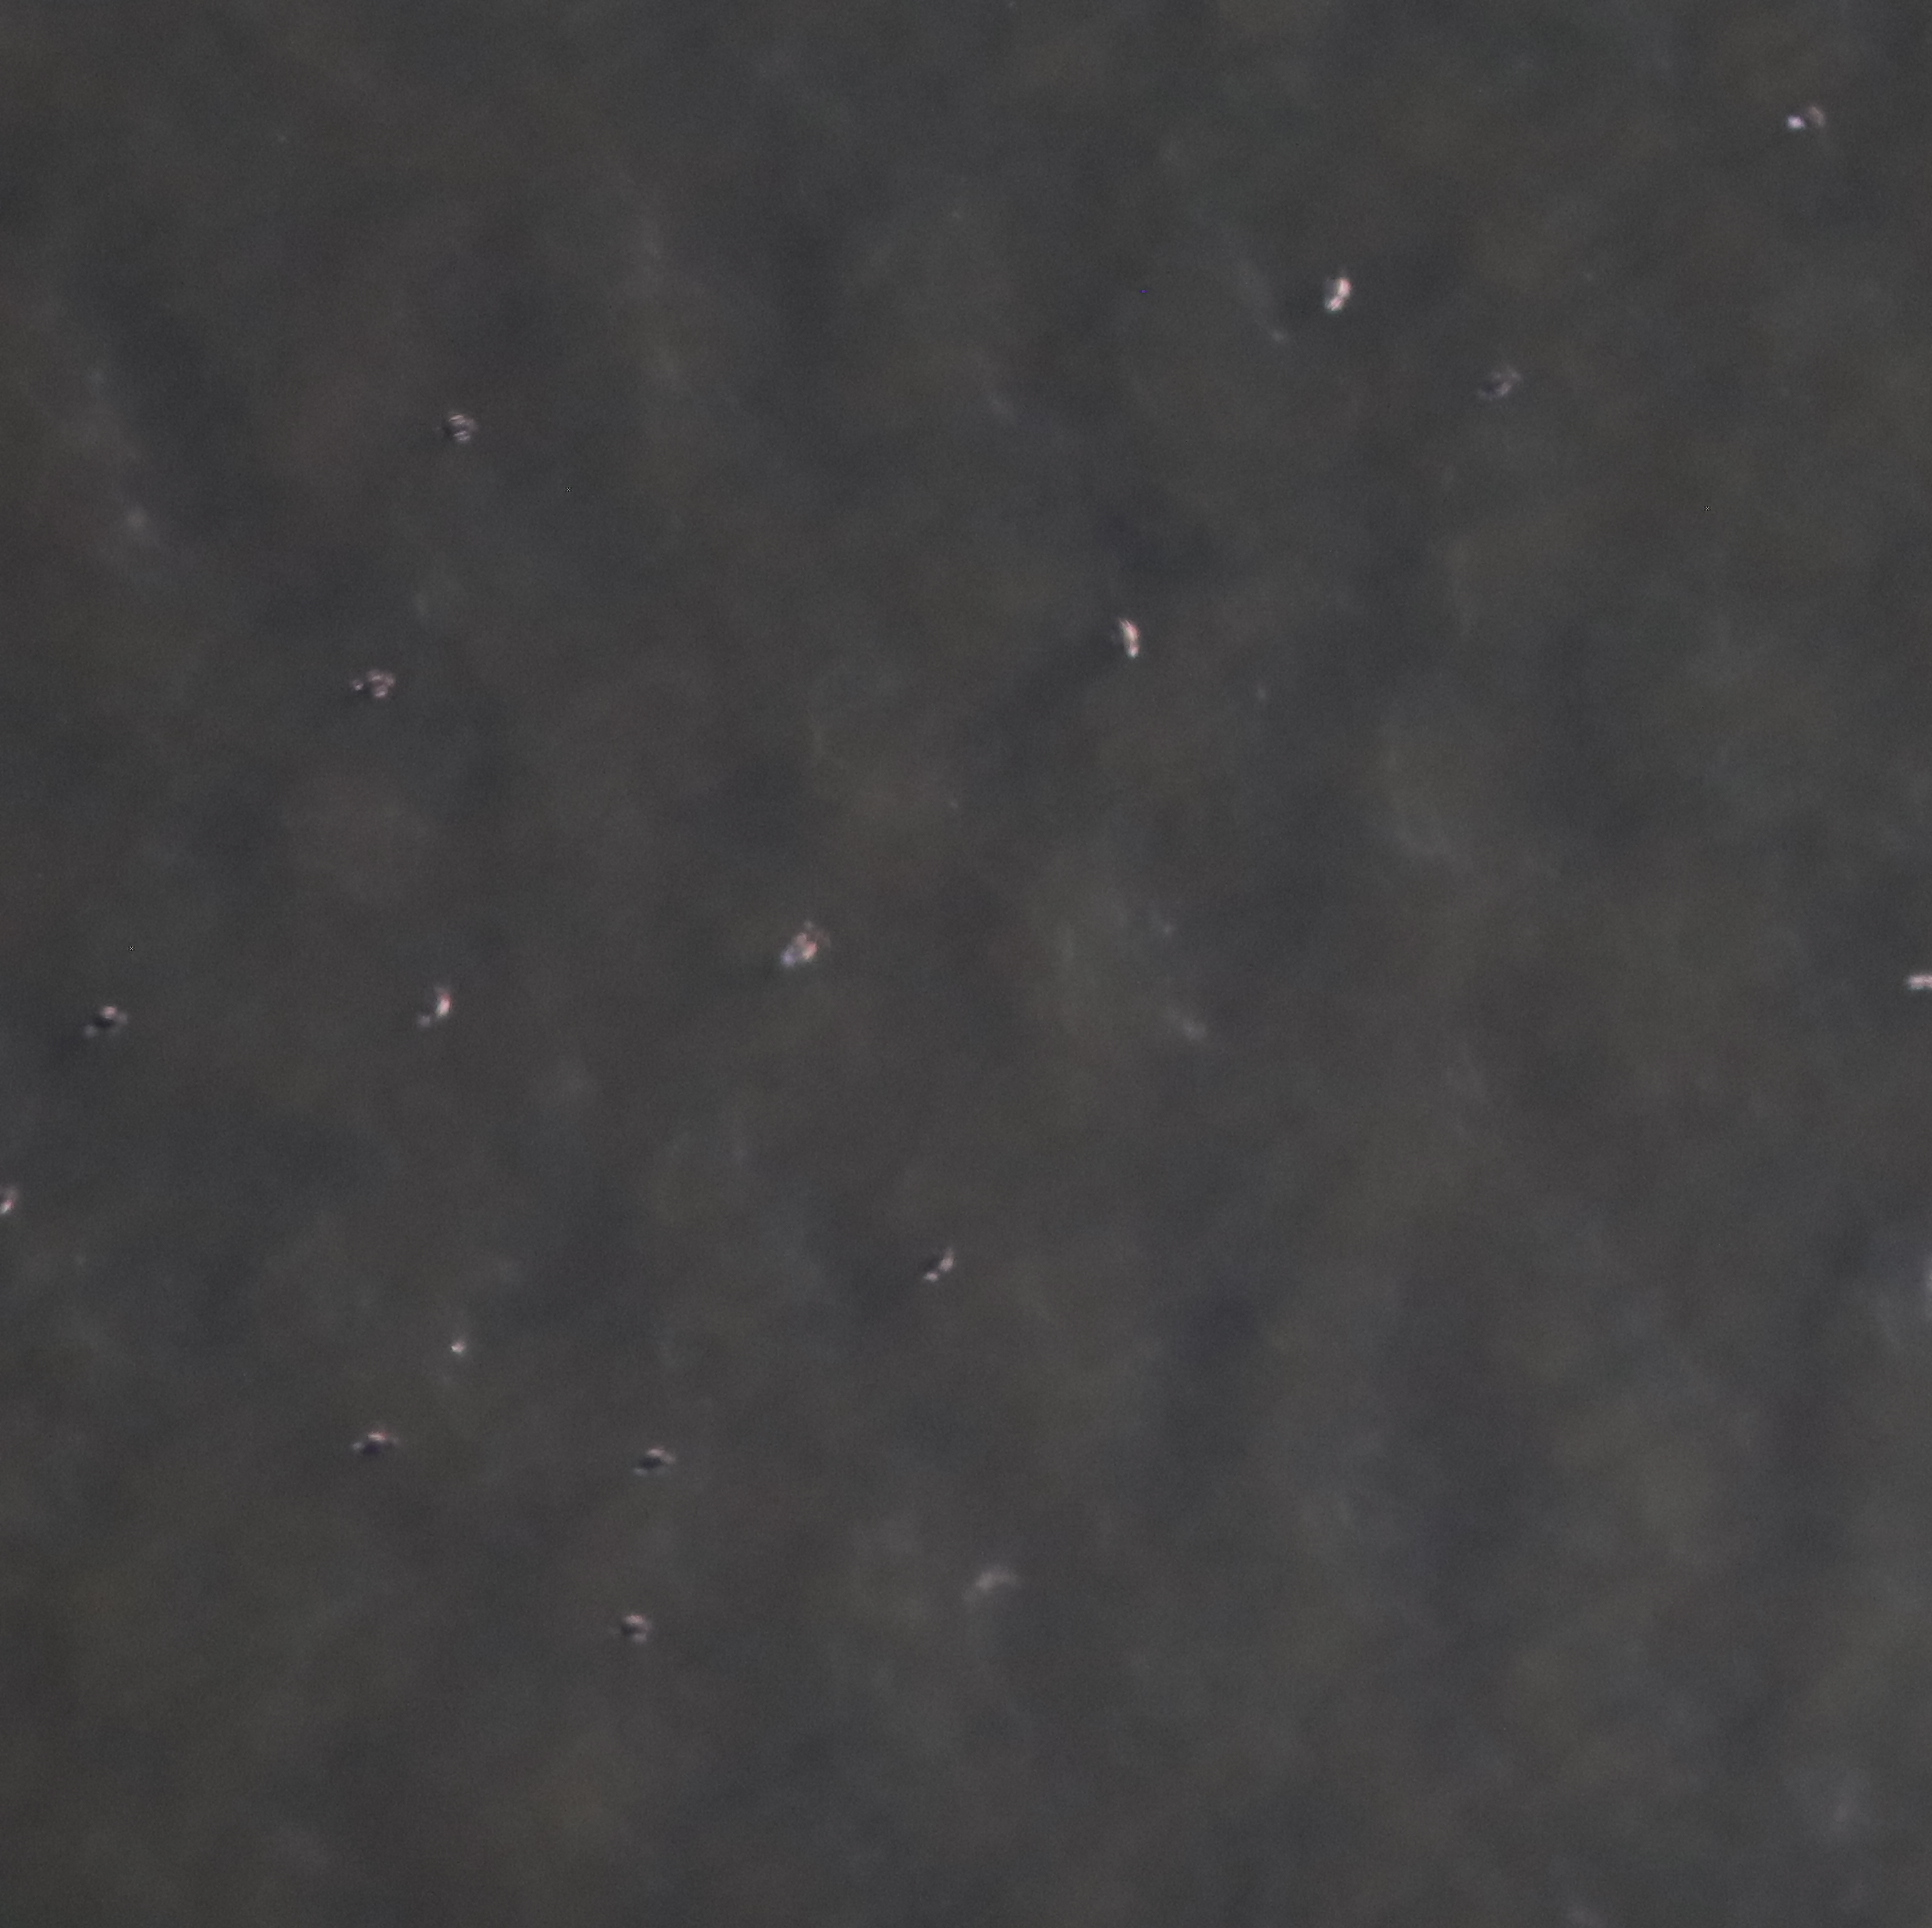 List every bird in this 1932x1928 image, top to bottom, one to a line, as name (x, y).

brant (1808, 120)
brant (1329, 286)
brant (1497, 385)
brant (459, 425)
brant (1122, 631)
brant (375, 682)
brant (800, 949)
brant (1929, 979)
brant (433, 1004)
brant (107, 1015)
brant (938, 1264)
brant (375, 1445)
brant (653, 1463)
brant (635, 1629)